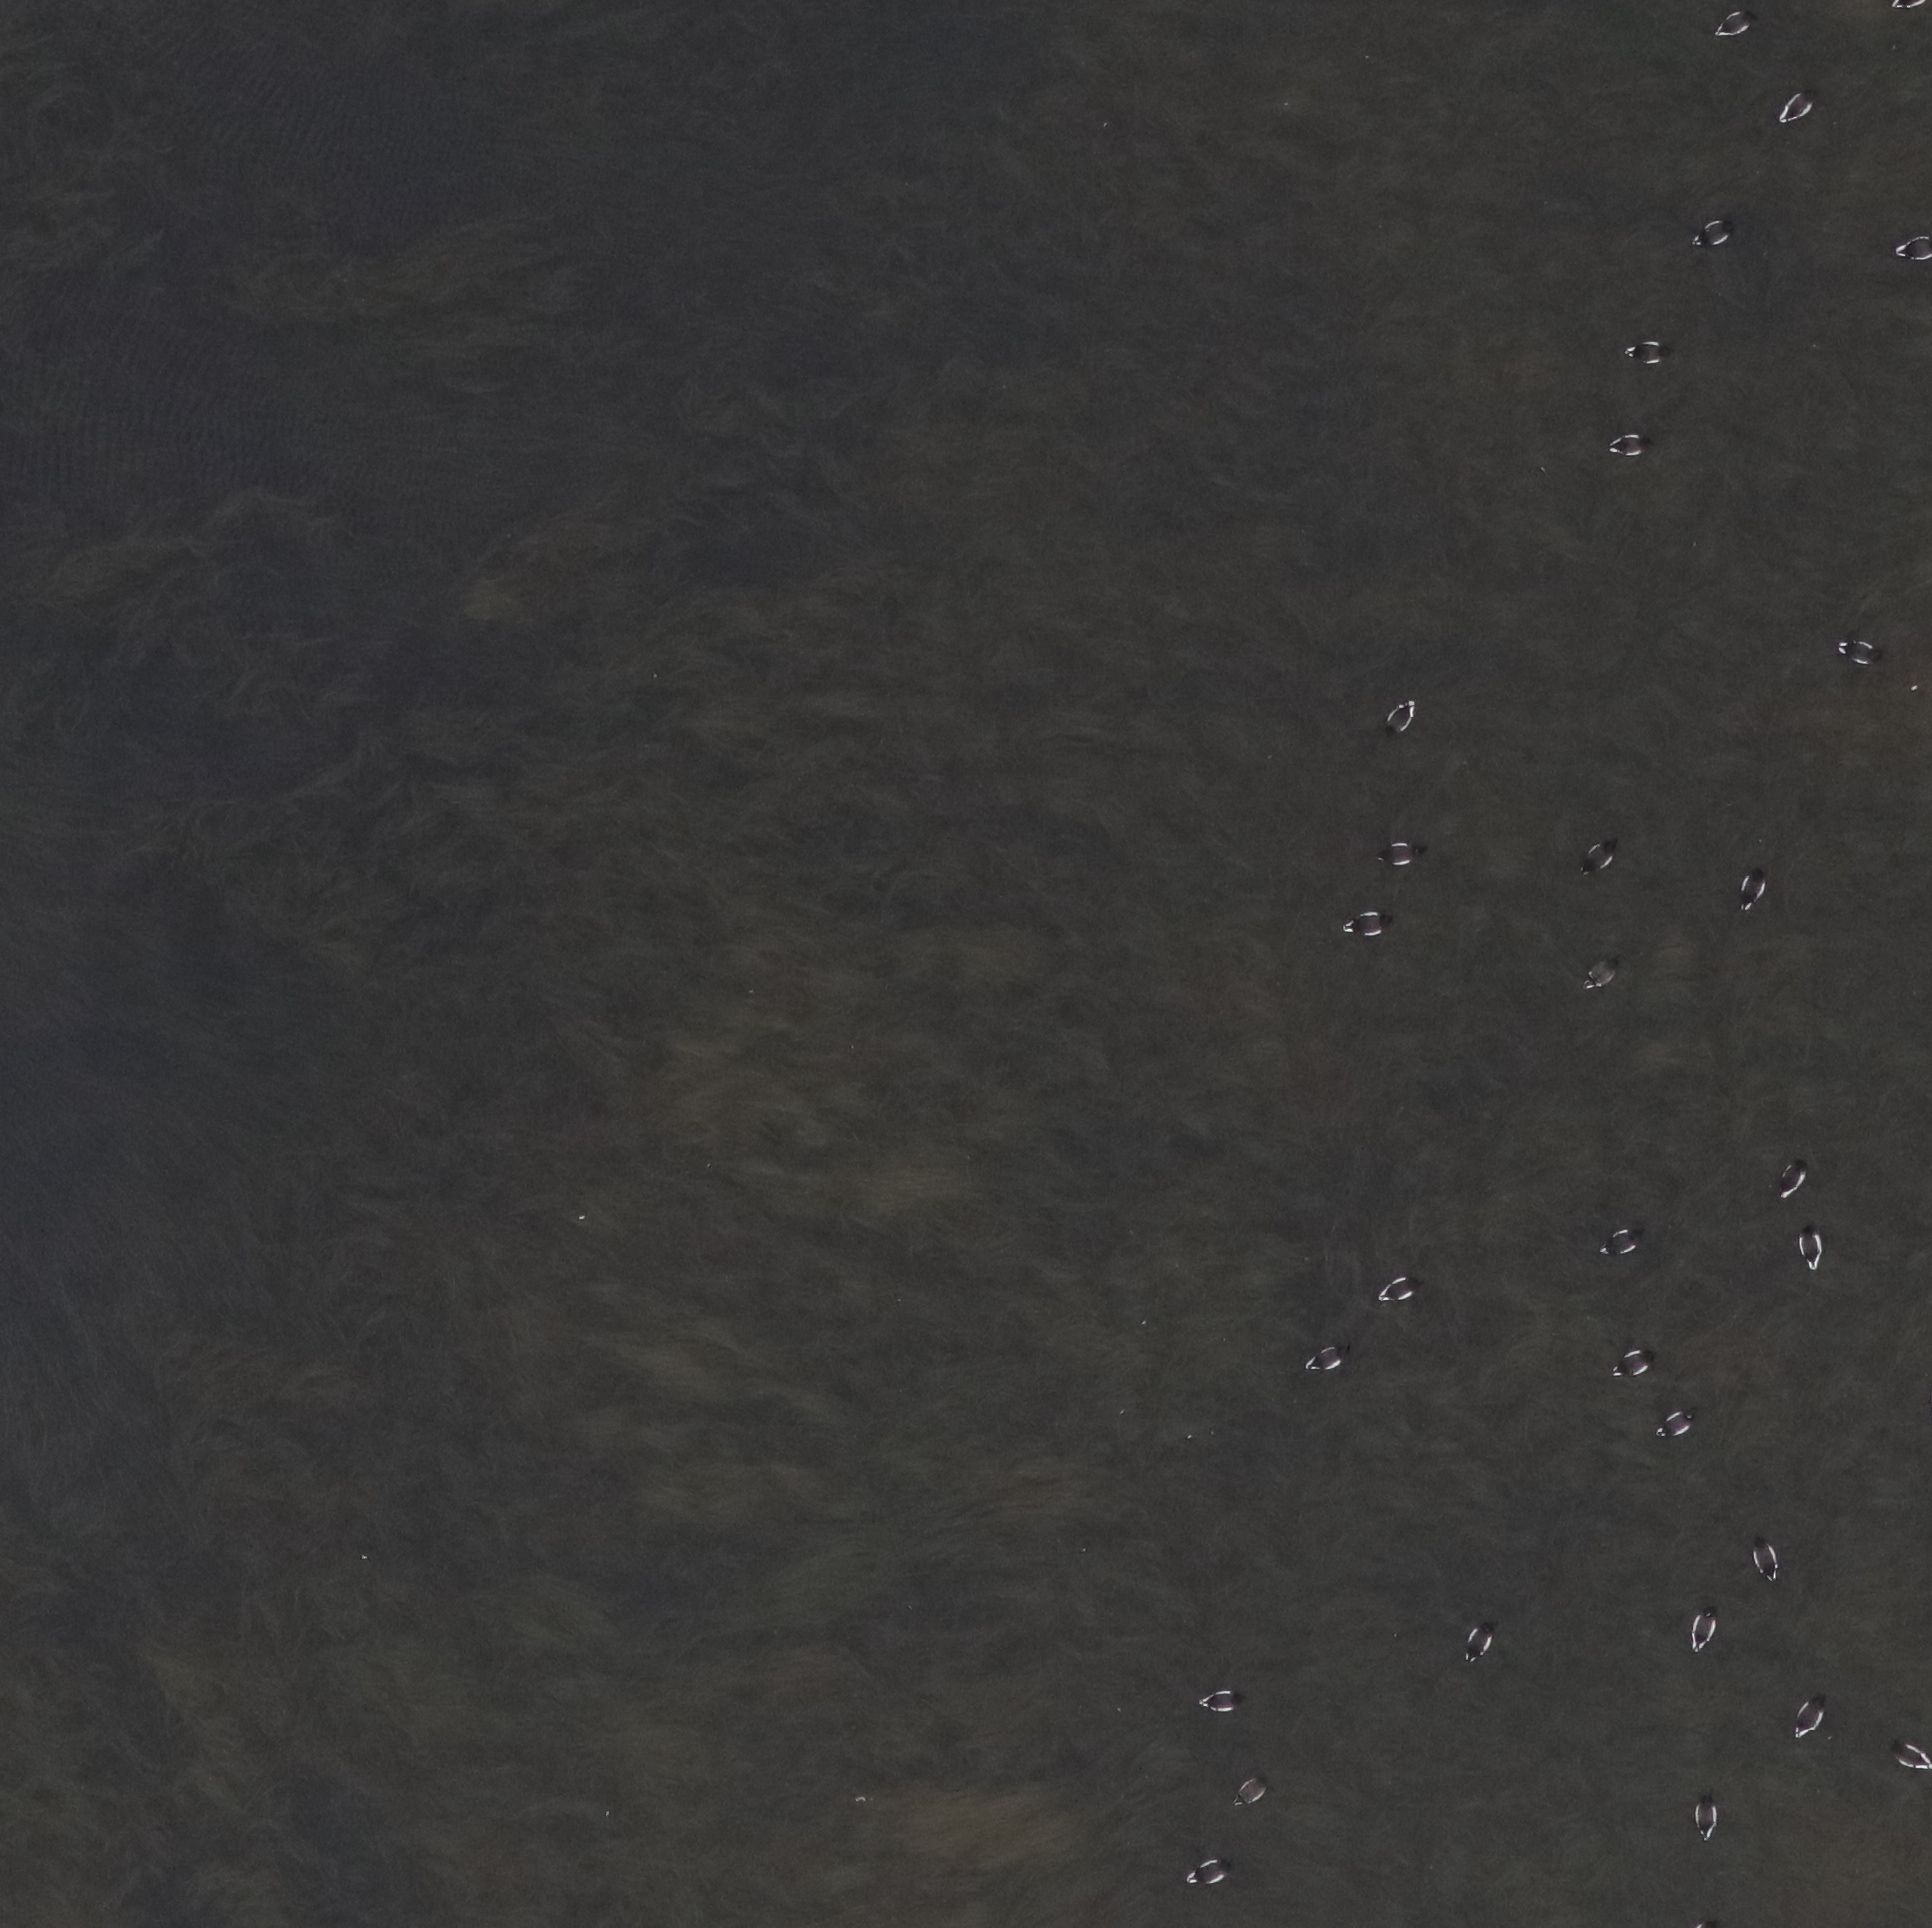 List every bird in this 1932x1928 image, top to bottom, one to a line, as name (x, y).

brant (1736, 24)
brant (1797, 107)
brant (1715, 234)
brant (1920, 249)
brant (1648, 353)
brant (1630, 445)
brant (1861, 652)
brant (1401, 720)
brant (1402, 854)
brant (1600, 854)
brant (1753, 886)
brant (1369, 926)
brant (1604, 973)
brant (1793, 1179)
brant (1622, 1242)
brant (1811, 1246)
brant (1400, 1288)
brant (1327, 1357)
brant (1635, 1362)
brant (1675, 1423)
brant (1764, 1559)
brant (1705, 1628)
brant (1481, 1642)
brant (1222, 1702)
brant (1810, 1714)
brant (1911, 1755)
brant (1252, 1790)
brant (1707, 1816)
brant (1211, 1871)